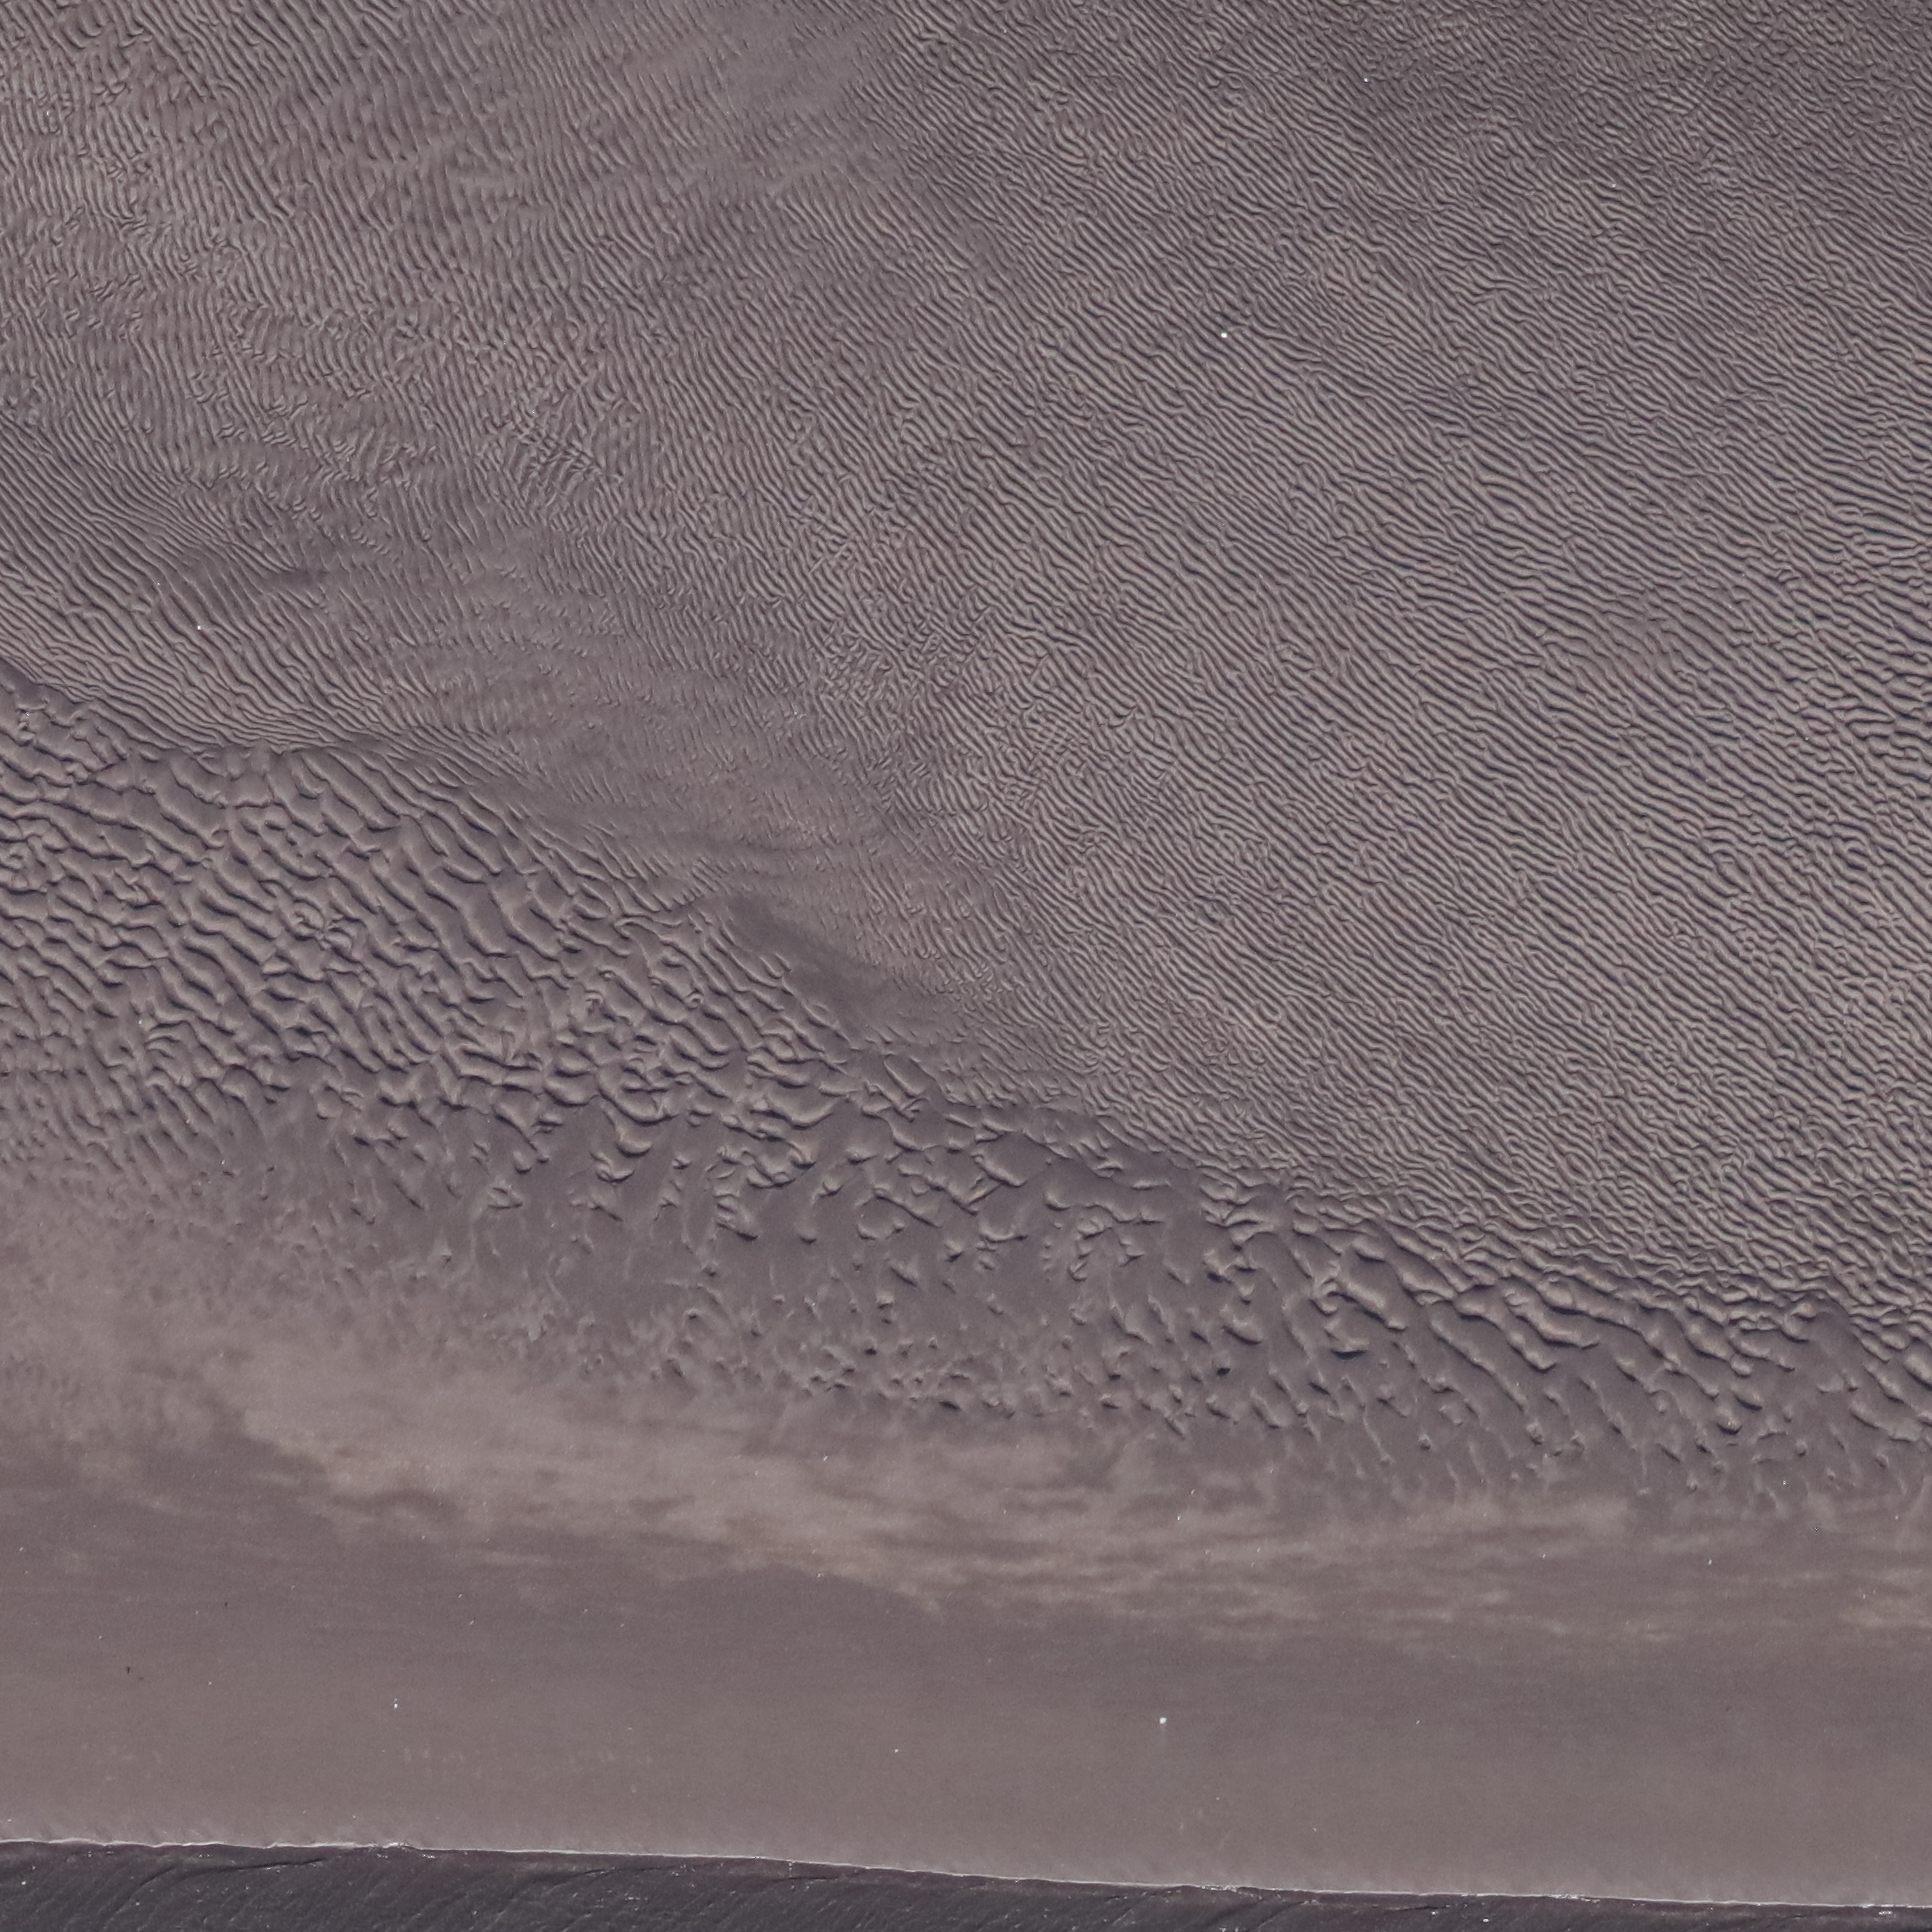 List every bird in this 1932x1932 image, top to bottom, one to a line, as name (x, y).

None